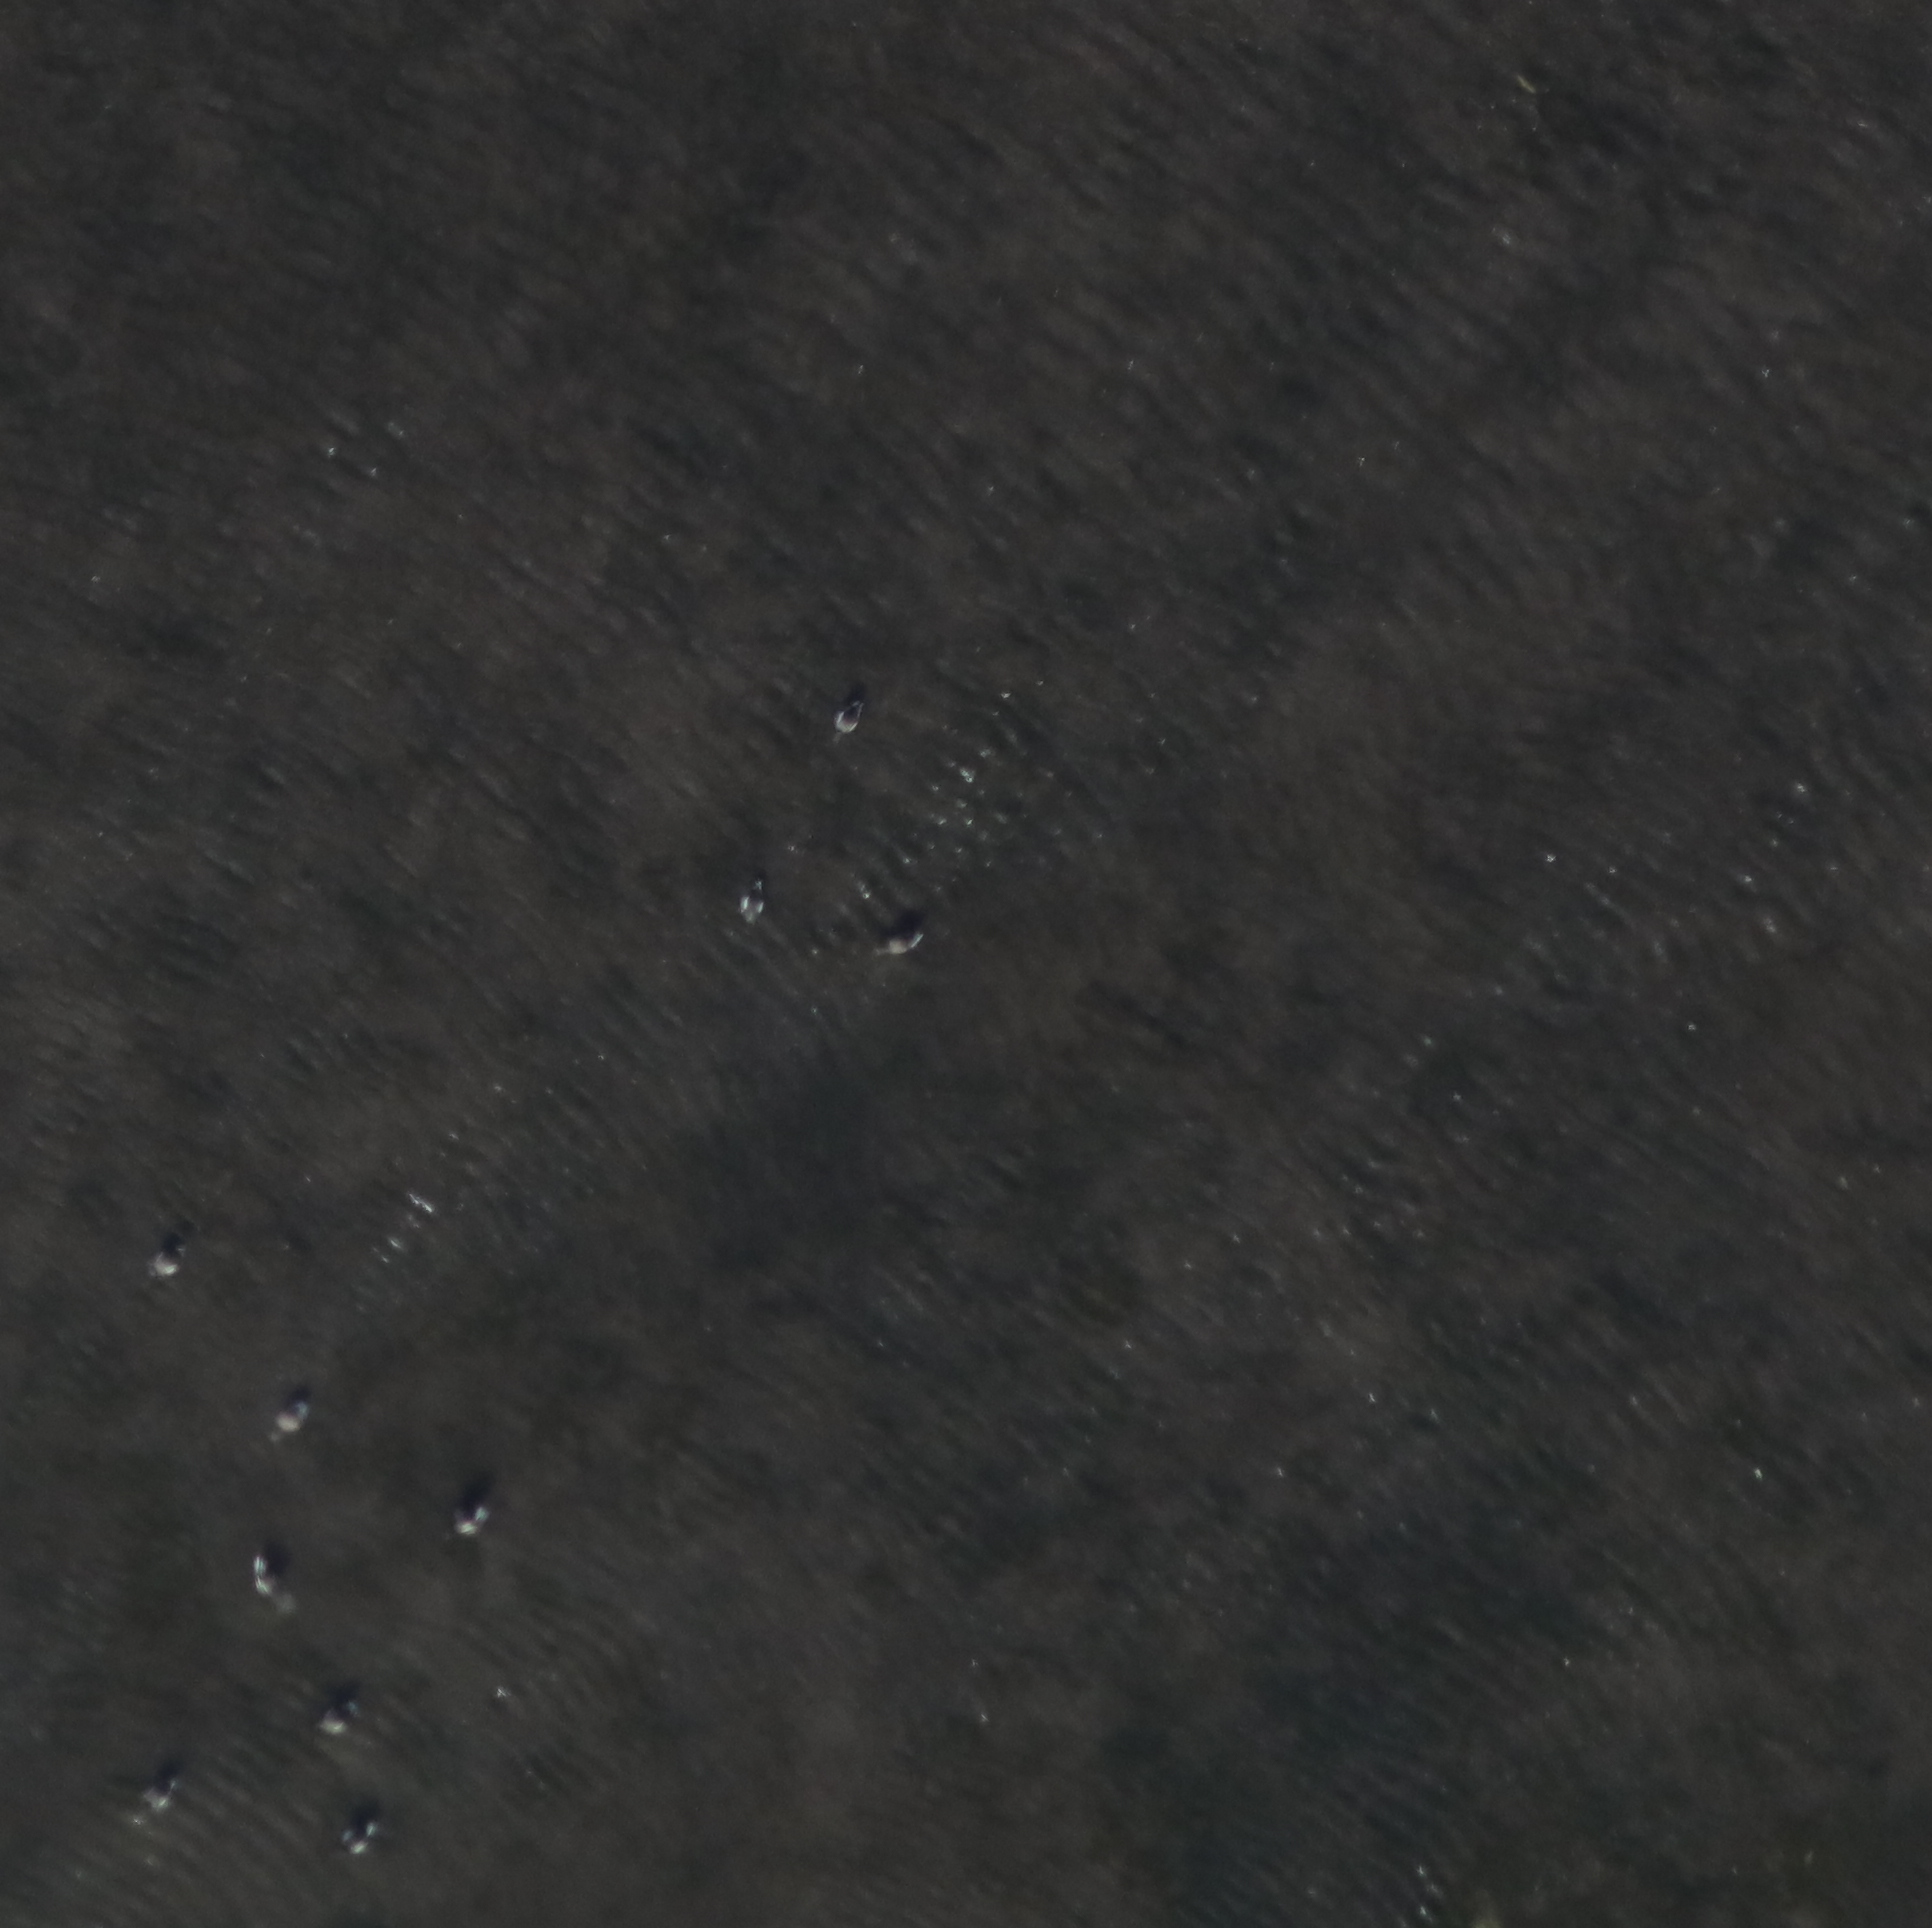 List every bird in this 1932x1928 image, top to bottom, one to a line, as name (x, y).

brant (848, 718)
brant (754, 899)
brant (908, 937)
brant (166, 1259)
brant (292, 1420)
brant (469, 1518)
brant (272, 1587)
brant (340, 1714)
brant (157, 1799)
brant (357, 1844)